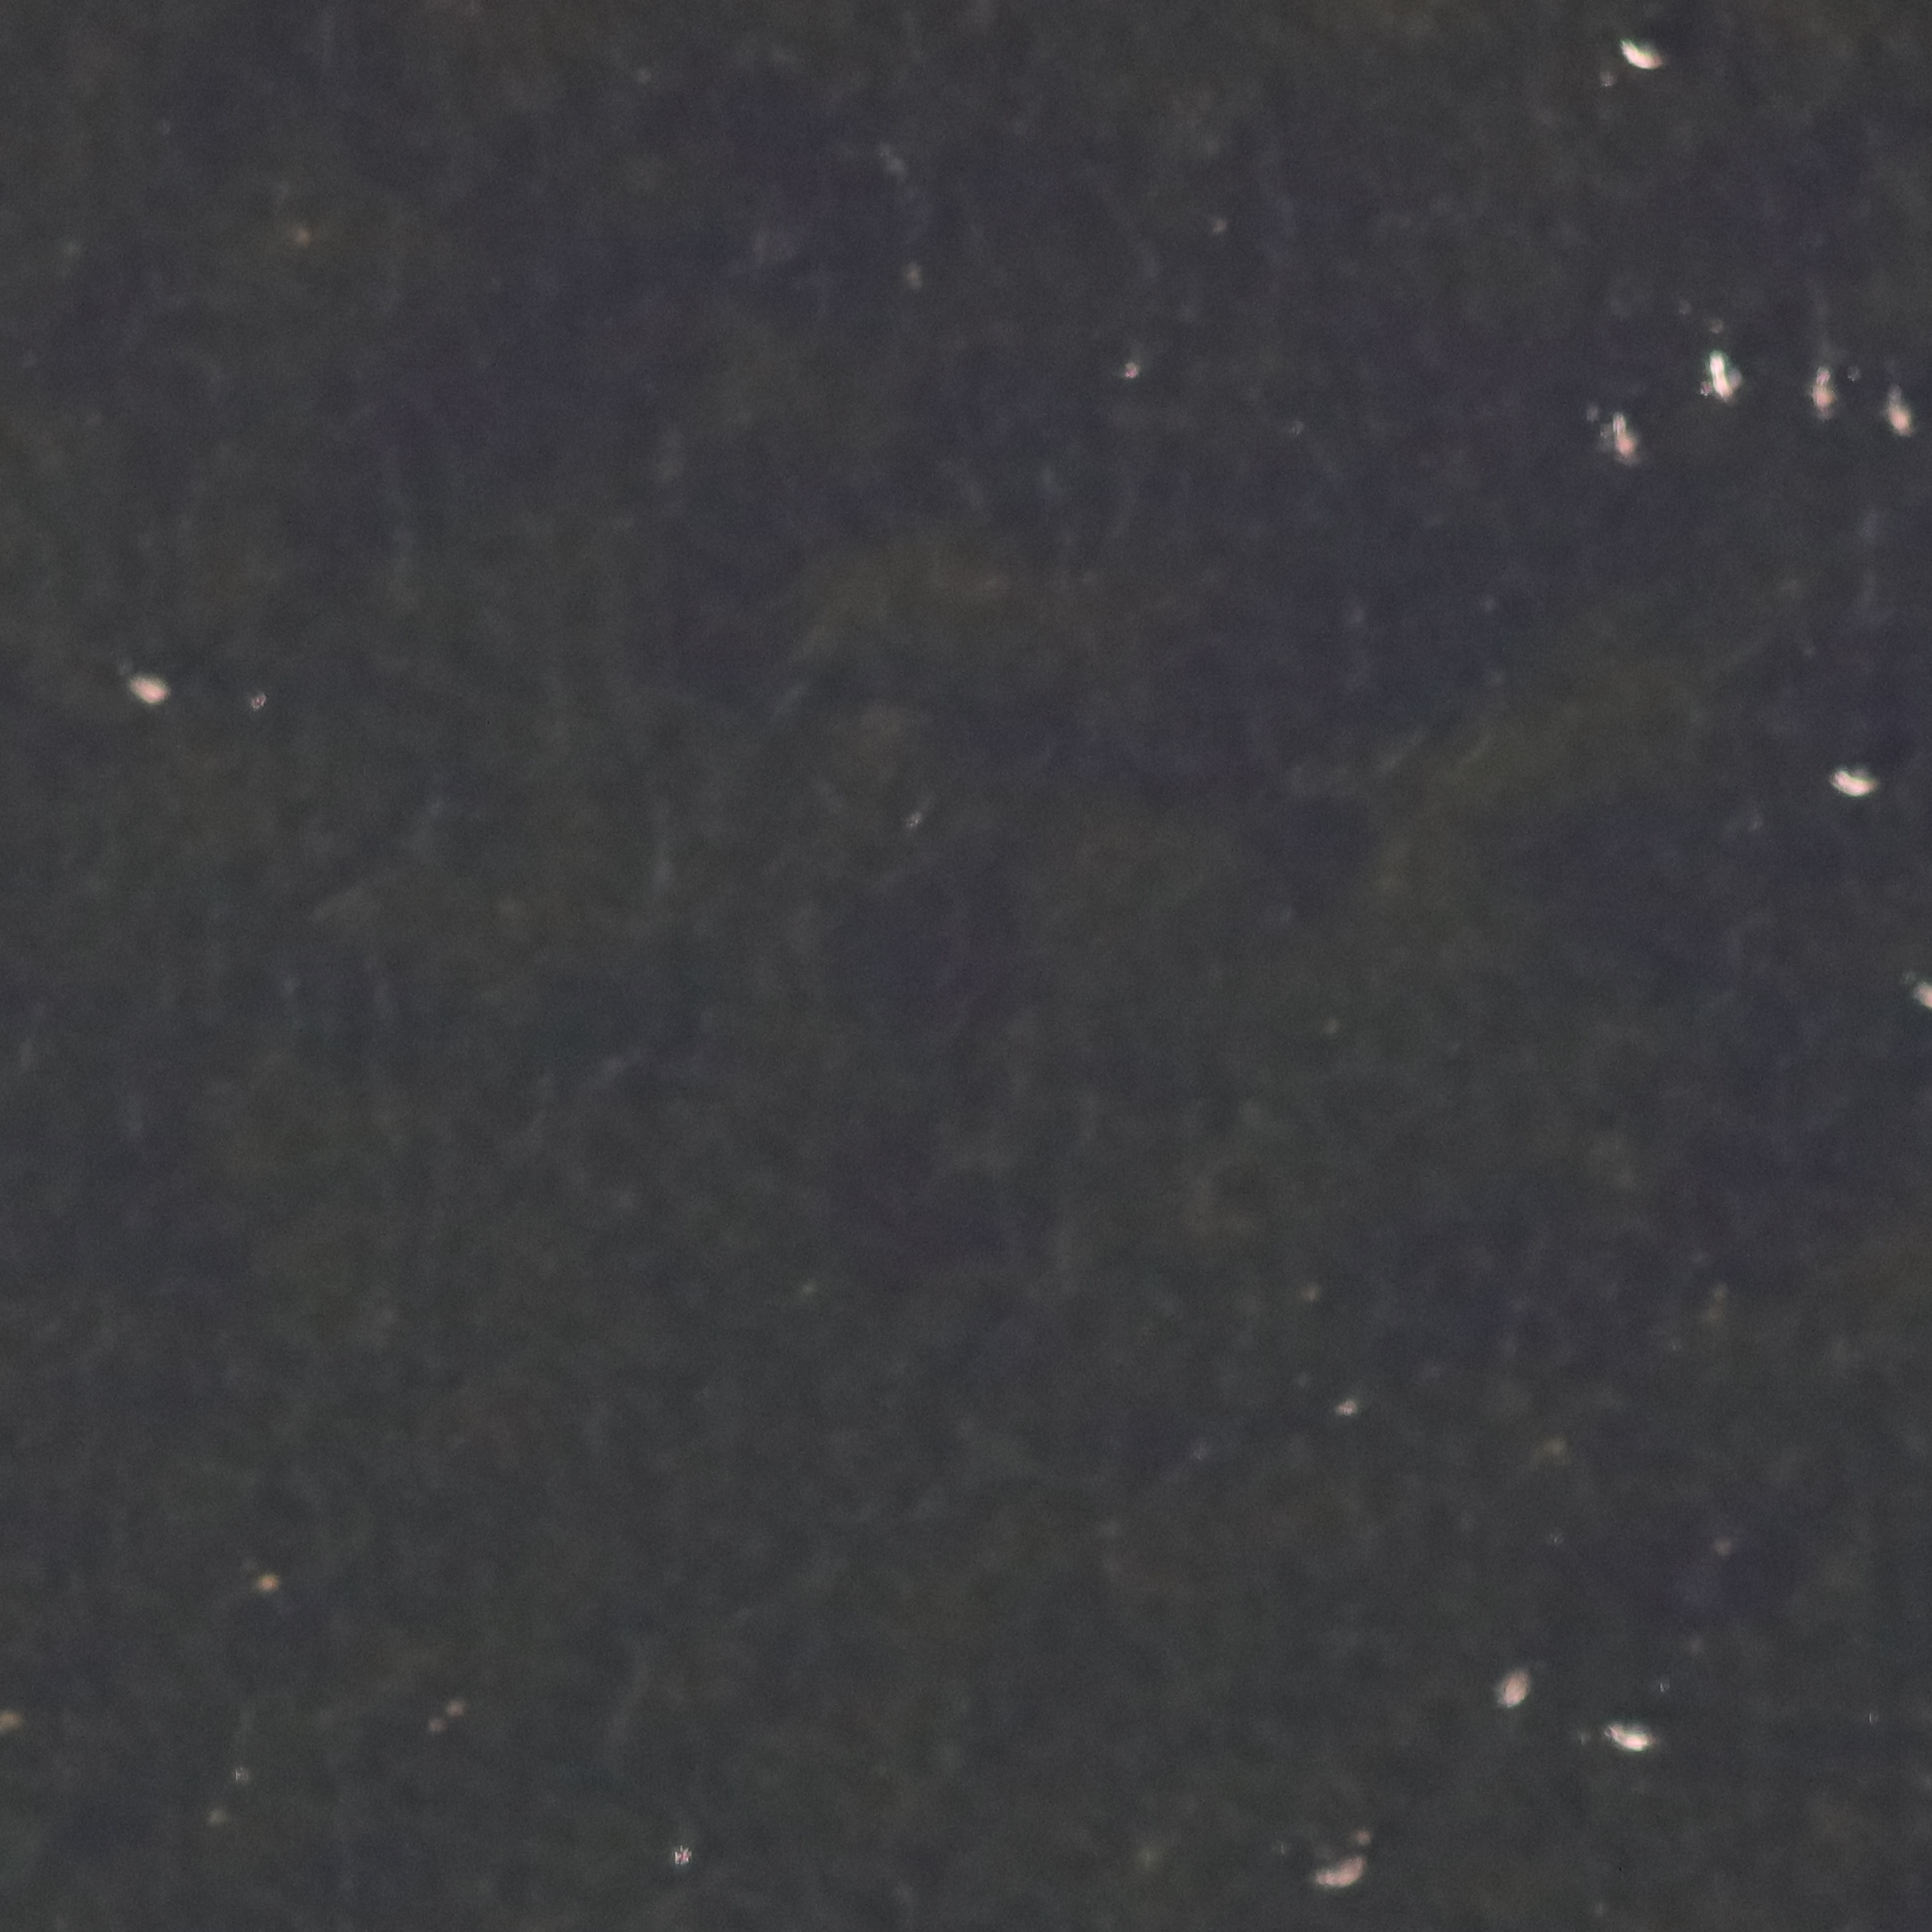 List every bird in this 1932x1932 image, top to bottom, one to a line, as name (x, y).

other bird (1647, 58)
other bird (1727, 377)
other bird (1824, 396)
other bird (1904, 413)
other bird (1629, 439)
other bird (145, 689)
other bird (1855, 781)
other bird (1518, 1685)
other bird (1632, 1735)
other bird (1343, 1868)